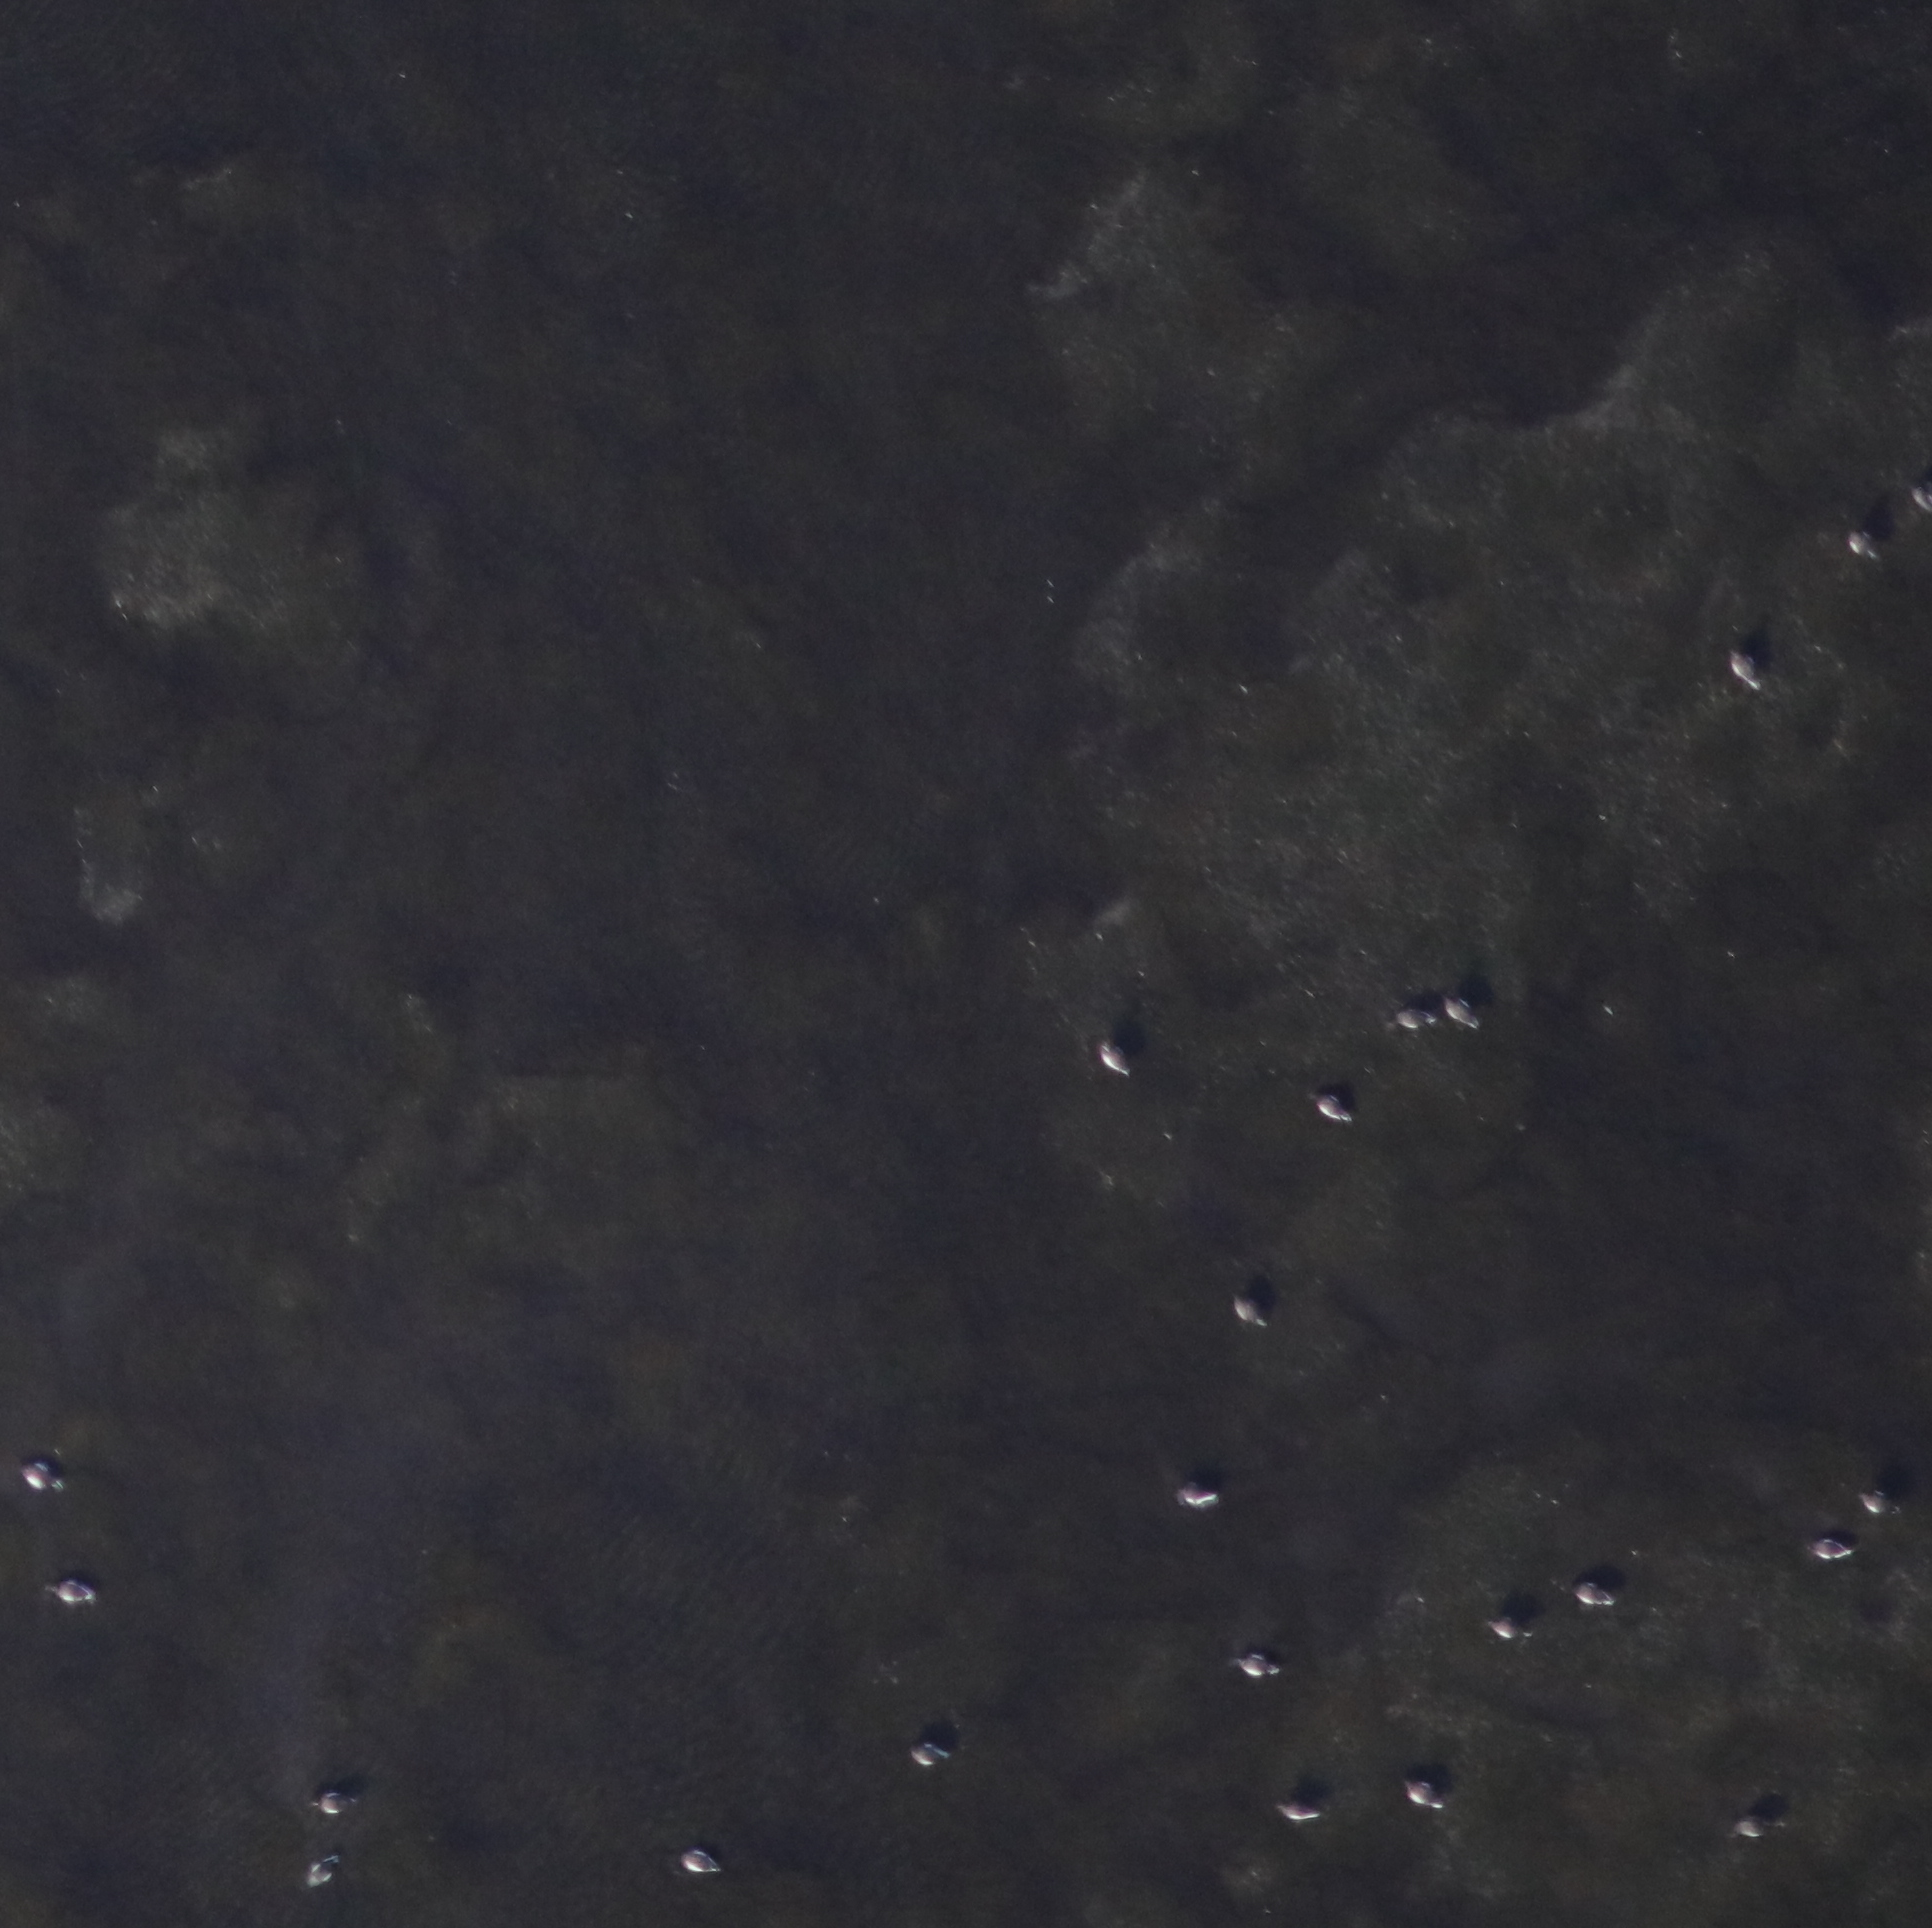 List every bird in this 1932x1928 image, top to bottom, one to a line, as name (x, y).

brant (1927, 495)
brant (1862, 543)
brant (1747, 667)
brant (1456, 1011)
brant (1413, 1016)
brant (1114, 1057)
brant (1333, 1104)
brant (1251, 1316)
brant (40, 1474)
brant (1197, 1492)
brant (1880, 1502)
brant (1830, 1551)
brant (72, 1591)
brant (1593, 1592)
brant (1508, 1623)
brant (1253, 1657)
brant (926, 1751)
brant (1424, 1792)
brant (333, 1802)
brant (1285, 1806)
brant (1753, 1836)
brant (696, 1859)
brant (323, 1872)